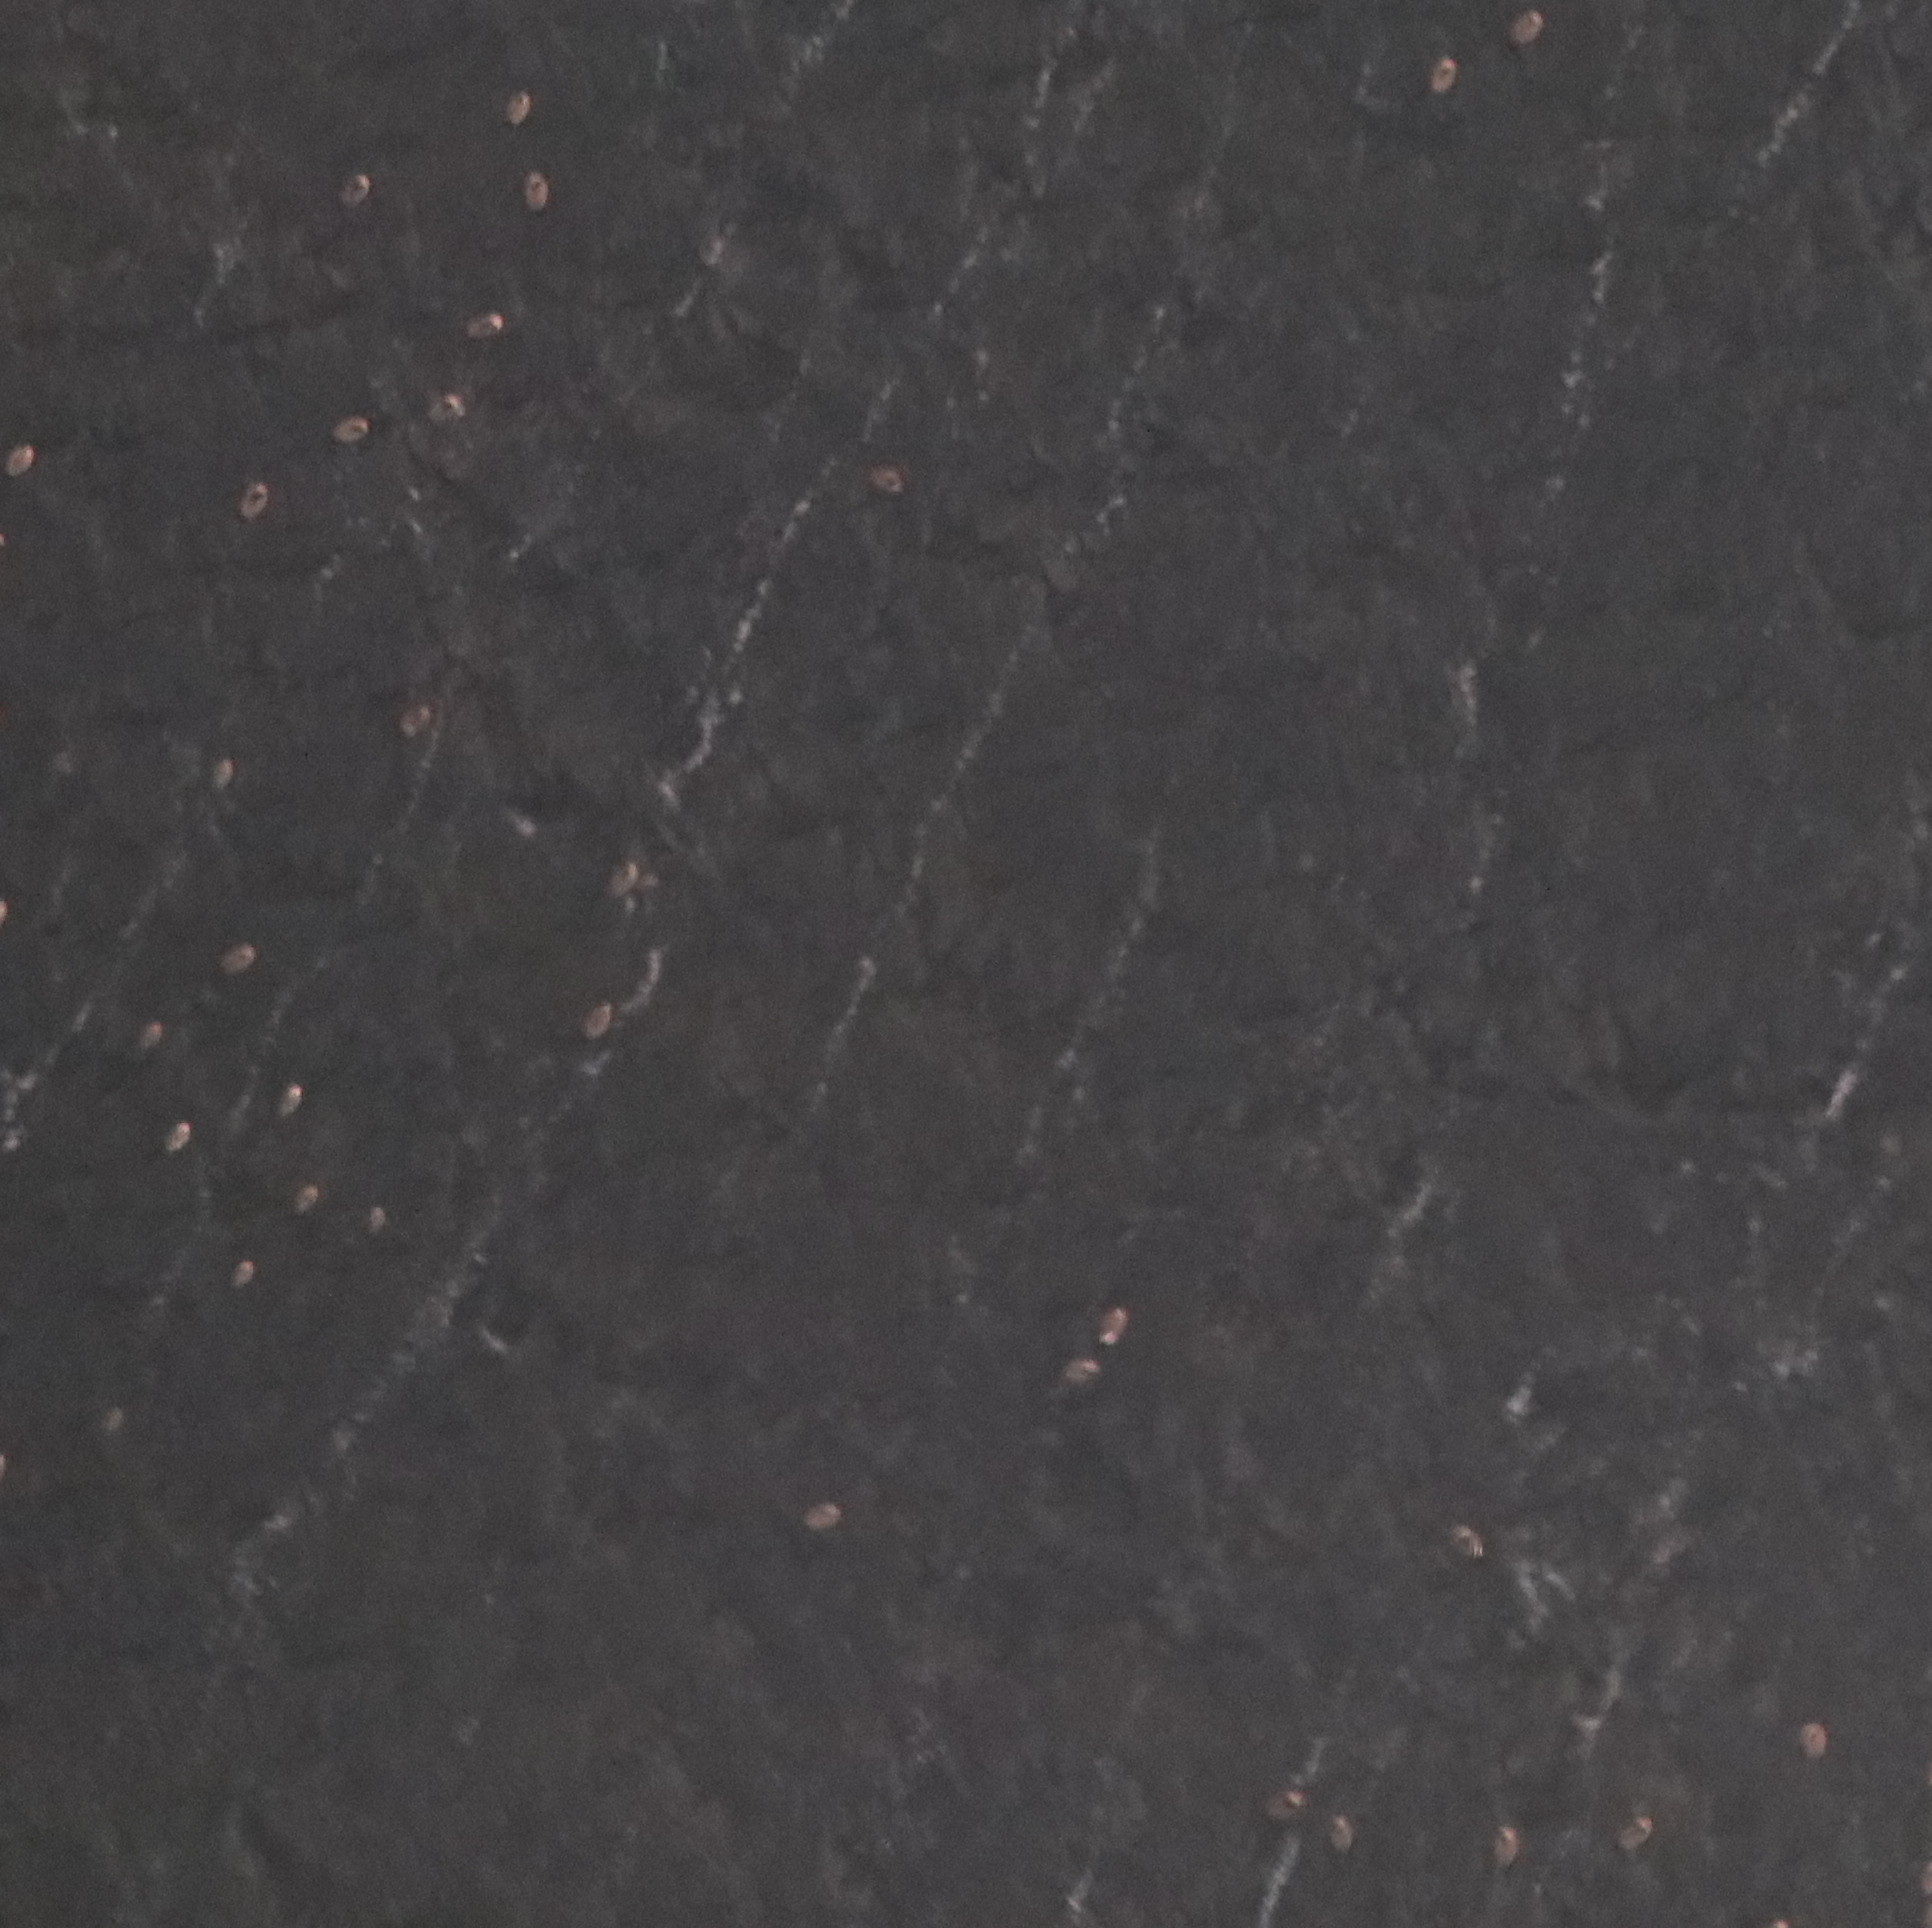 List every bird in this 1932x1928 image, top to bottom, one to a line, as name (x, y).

Canada goose (1527, 29)
Canada goose (1445, 76)
Canada goose (518, 110)
Canada goose (359, 190)
Canada goose (538, 193)
Canada goose (487, 327)
Canada goose (448, 407)
Canada goose (350, 434)
Canada goose (20, 462)
Canada goose (883, 476)
Canada goose (255, 504)
Canada goose (409, 725)
Canada goose (221, 775)
Canada goose (625, 878)
Canada goose (239, 958)
Canada goose (603, 1023)
Canada goose (148, 1034)
Canada goose (292, 1093)
Canada goose (182, 1136)
Canada goose (305, 1193)
Canada goose (376, 1220)
Canada goose (241, 1272)
Canada goose (1111, 1327)
Canada goose (1075, 1374)
Canada goose (824, 1516)
Canada goose (1467, 1542)
Canada goose (1811, 1740)
Canada goose (1286, 1808)
Canada goose (1633, 1833)
Canada goose (1343, 1837)
Canada goose (1506, 1847)